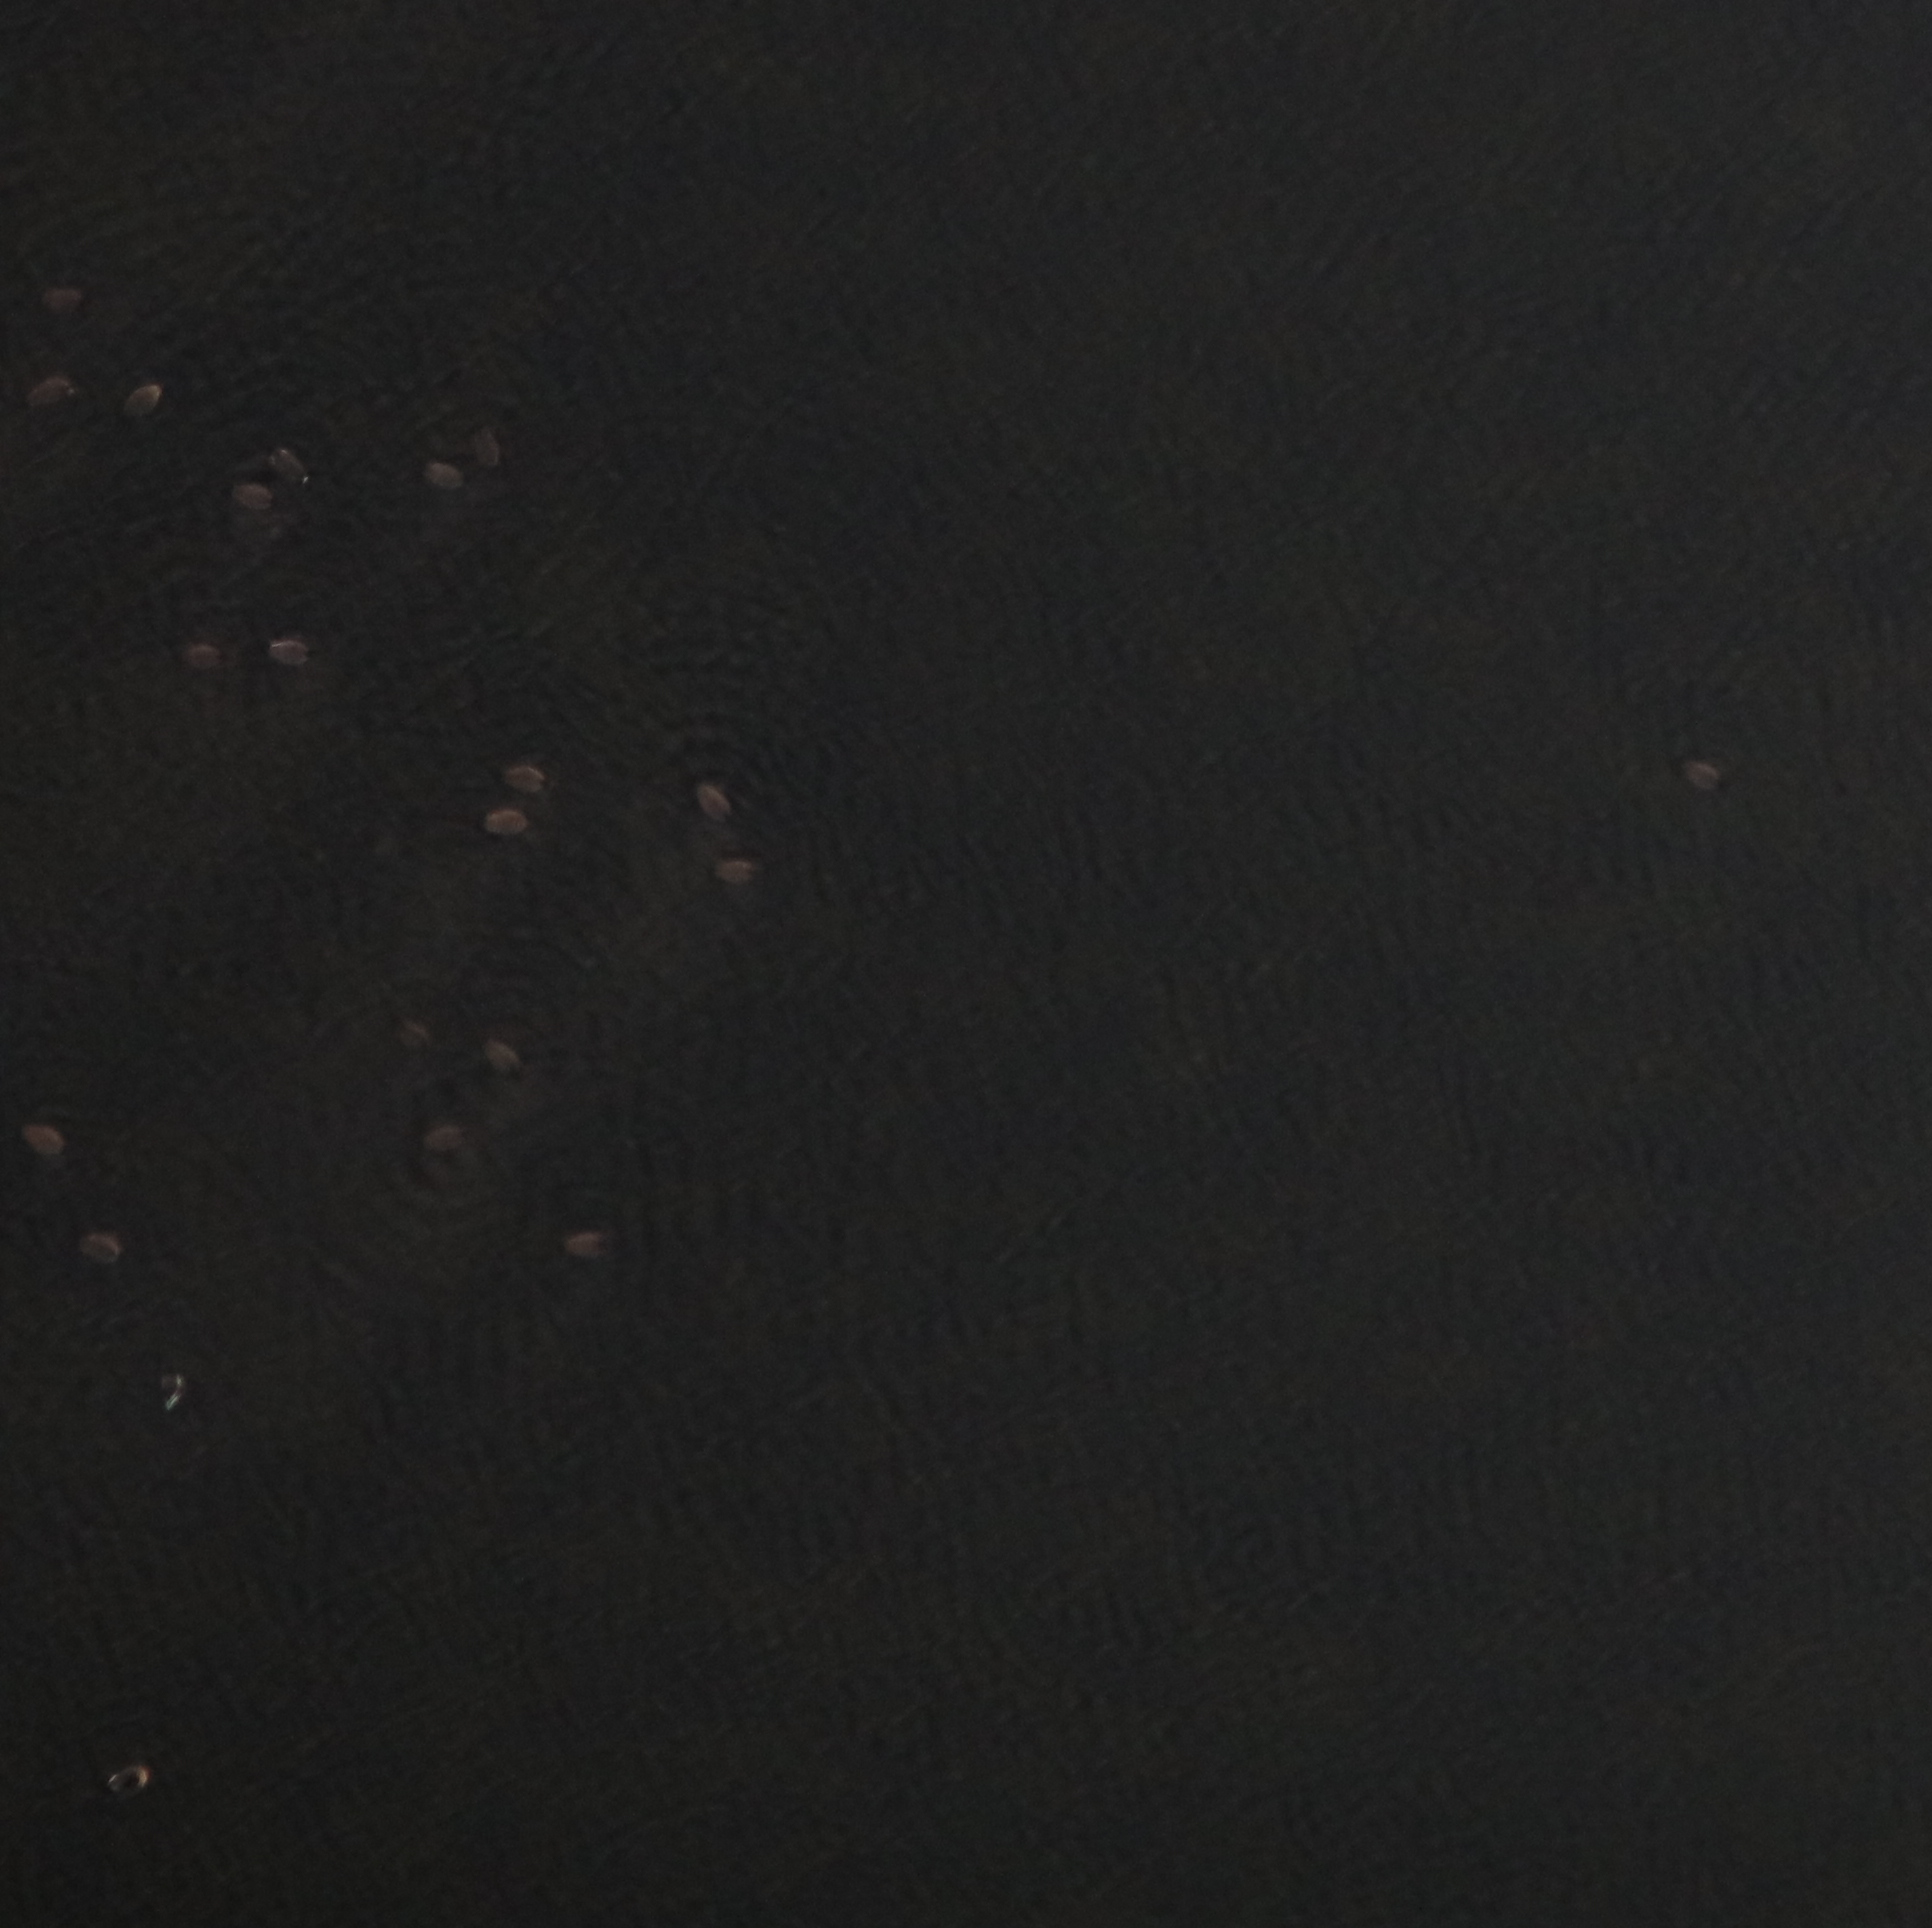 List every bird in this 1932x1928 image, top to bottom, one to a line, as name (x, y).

Canada goose (61, 303)
Canada goose (51, 393)
Canada goose (143, 399)
Canada goose (494, 448)
Canada goose (283, 467)
Canada goose (448, 475)
Canada goose (256, 493)
Canada goose (289, 651)
Canada goose (204, 652)
Canada goose (531, 775)
Canada goose (1699, 775)
Canada goose (715, 801)
Canada goose (507, 821)
Canada goose (739, 874)
Canada goose (410, 1035)
Canada goose (503, 1058)
Canada goose (42, 1137)
Canada goose (442, 1137)
Canada goose (591, 1244)
Canada goose (101, 1247)
brant (170, 1390)
Canada goose (131, 1780)